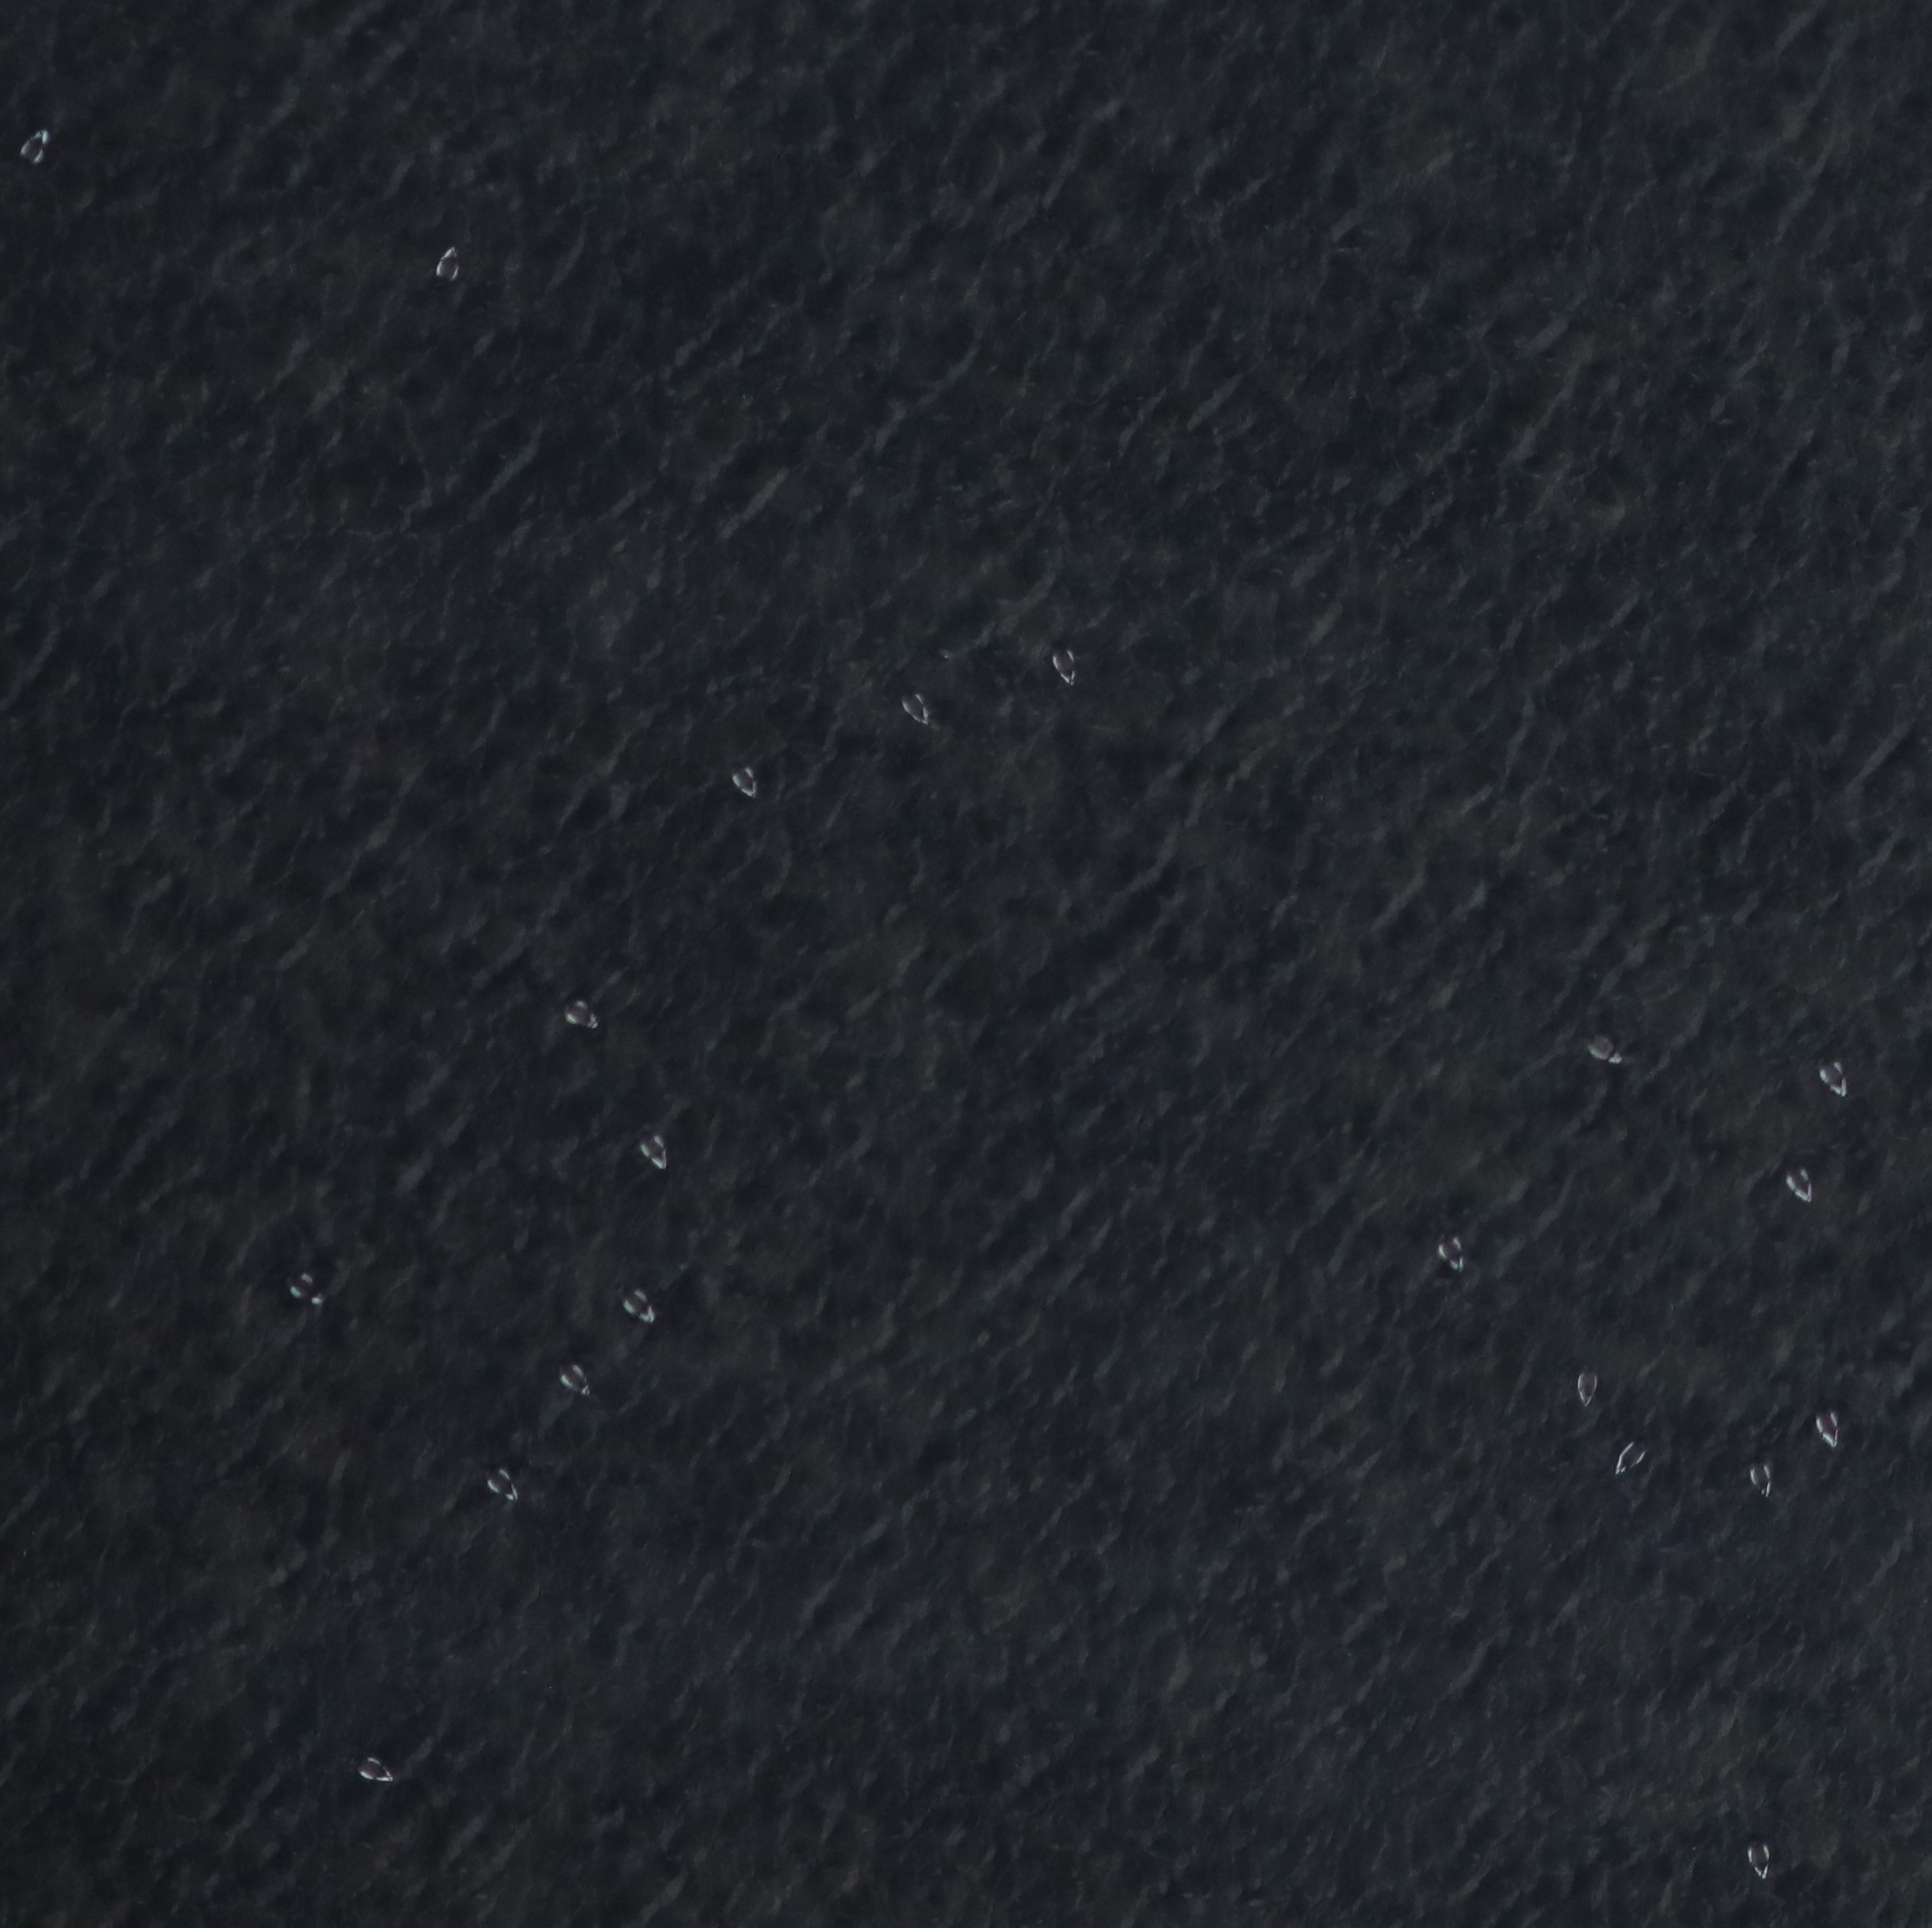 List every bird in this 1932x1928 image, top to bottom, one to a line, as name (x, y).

brant (33, 148)
brant (447, 266)
brant (1063, 663)
brant (913, 705)
brant (743, 776)
brant (579, 1013)
brant (1607, 1047)
brant (1833, 1076)
brant (655, 1147)
brant (1799, 1182)
brant (1453, 1250)
brant (307, 1290)
brant (638, 1302)
brant (576, 1377)
brant (1588, 1385)
brant (1829, 1423)
brant (1632, 1456)
brant (1761, 1476)
brant (500, 1481)
brant (373, 1768)
brant (1759, 1855)